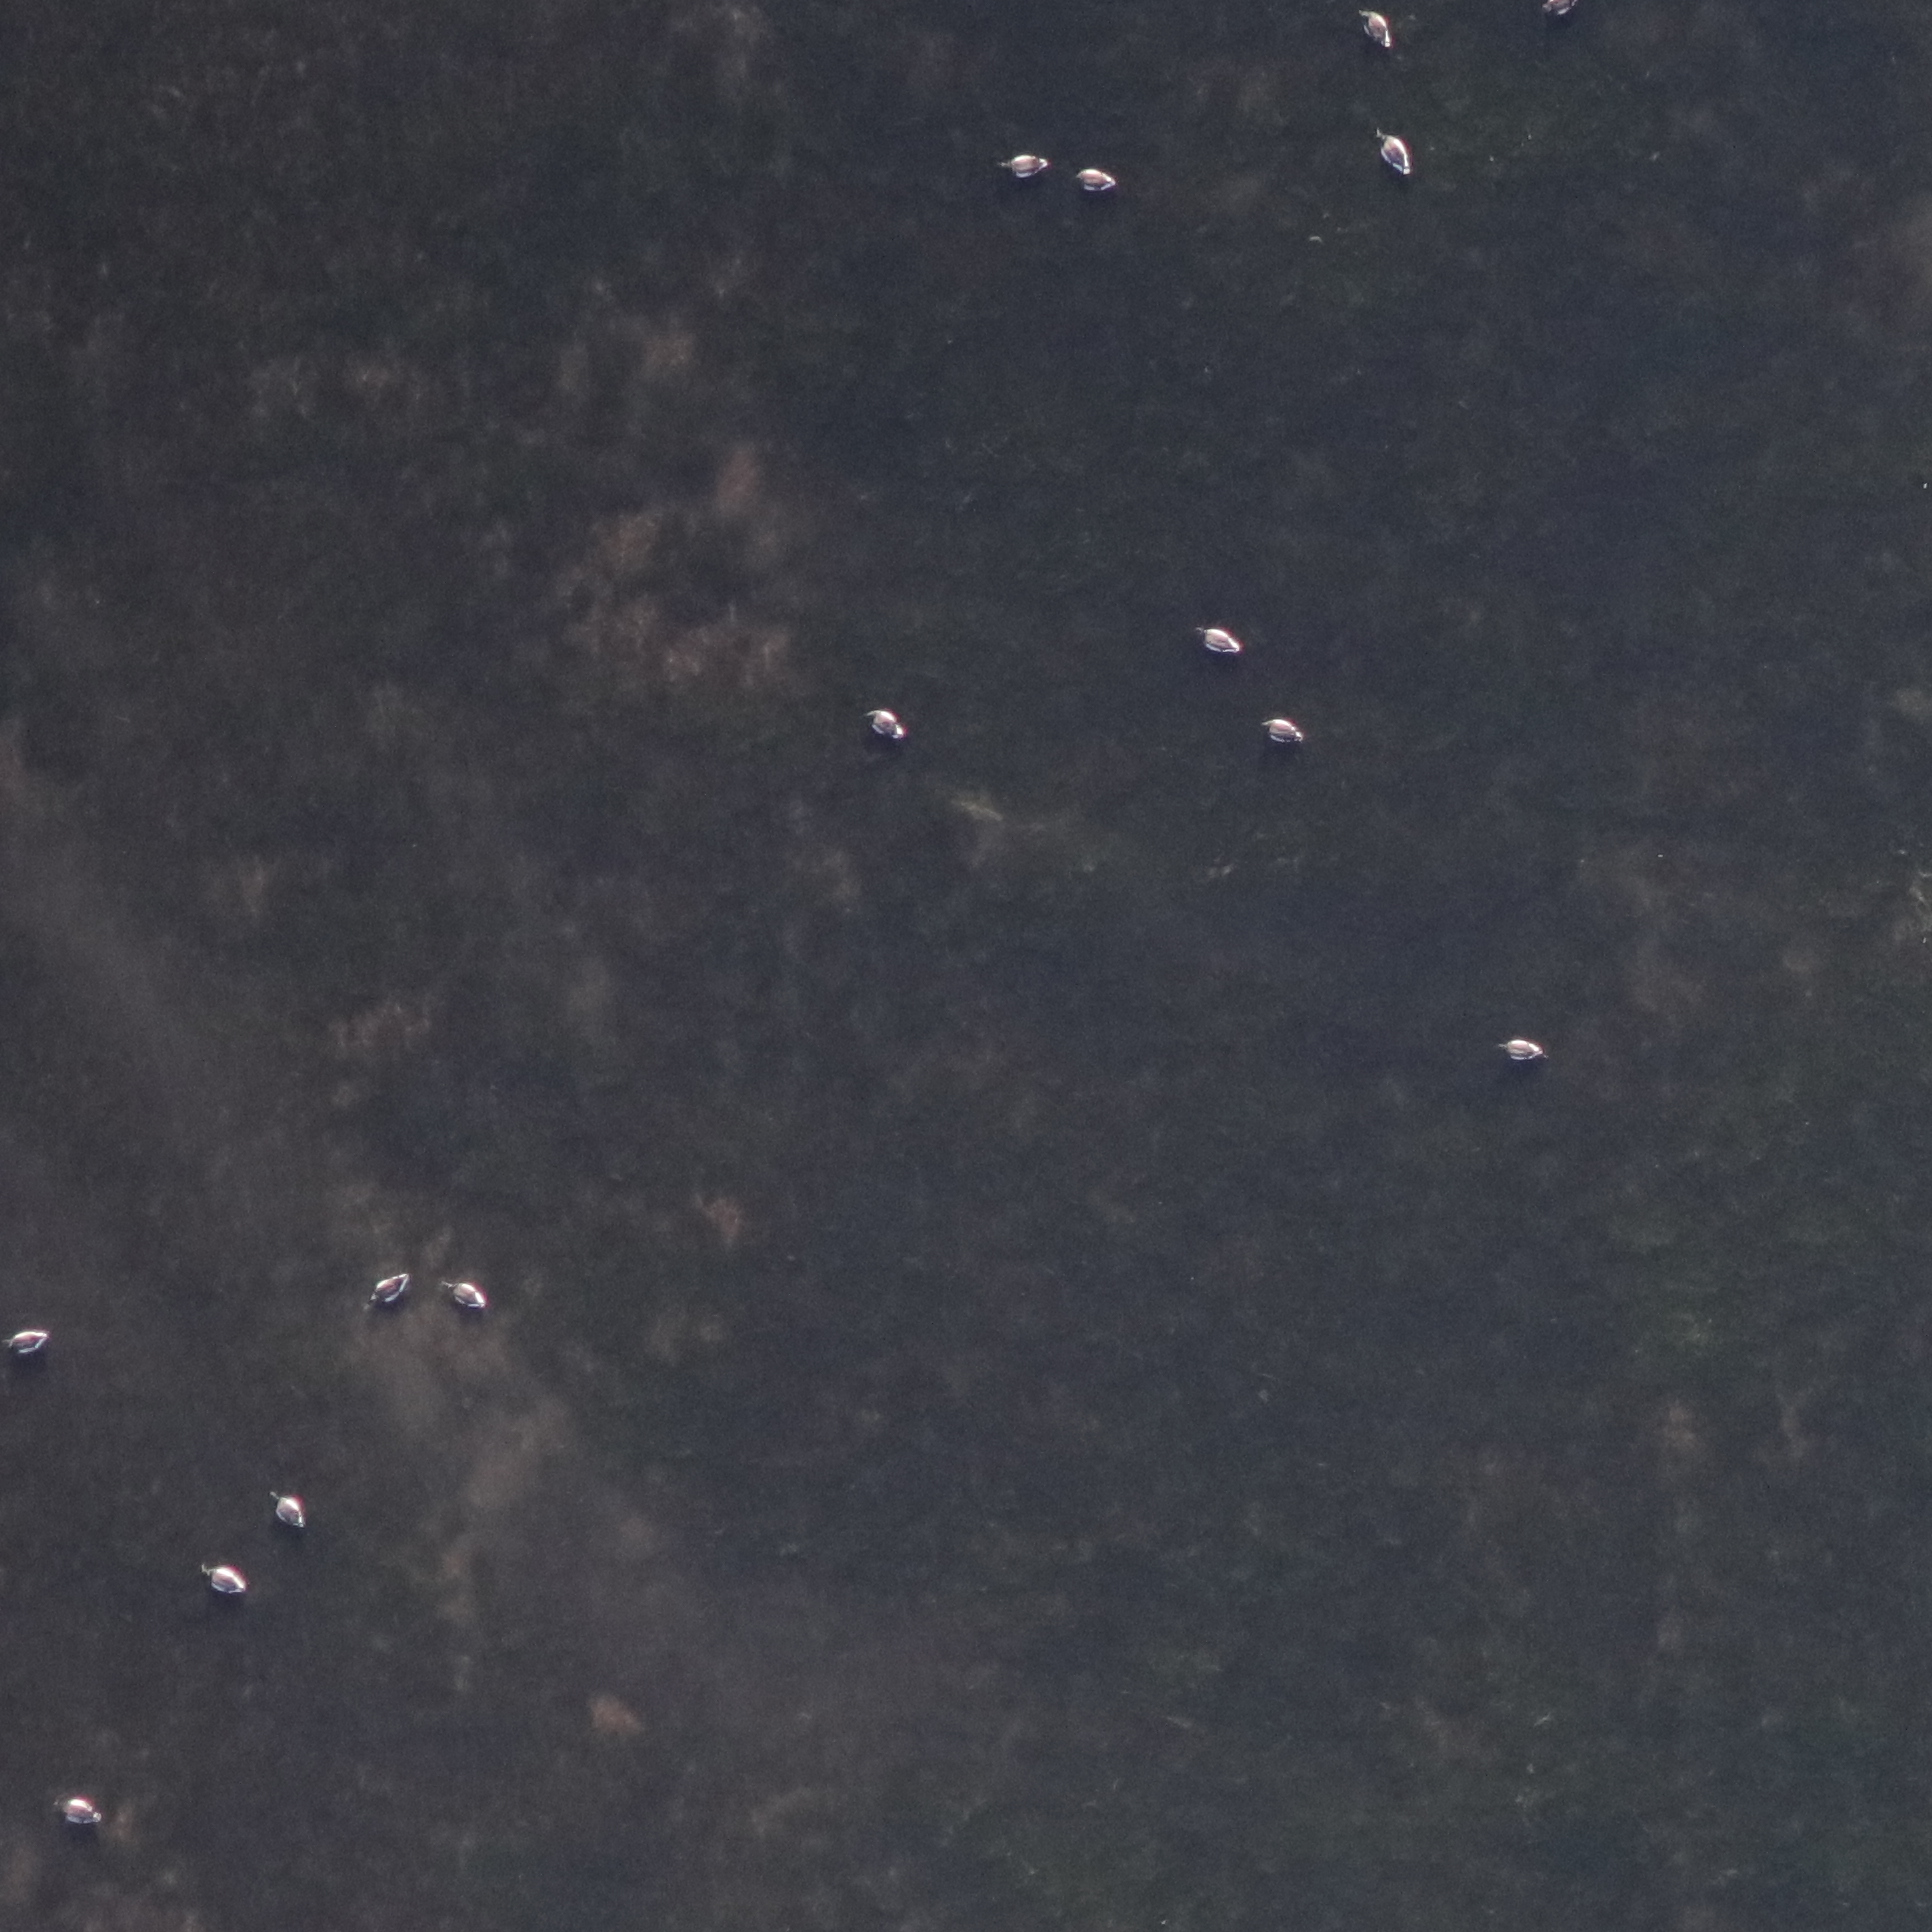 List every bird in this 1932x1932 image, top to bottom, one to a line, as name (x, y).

brant (1559, 4)
brant (1377, 27)
brant (1394, 153)
brant (1023, 166)
brant (1094, 181)
brant (1219, 640)
brant (886, 725)
brant (1281, 731)
brant (1519, 1050)
brant (390, 1288)
brant (464, 1294)
brant (25, 1341)
brant (289, 1509)
brant (224, 1579)
brant (78, 1811)